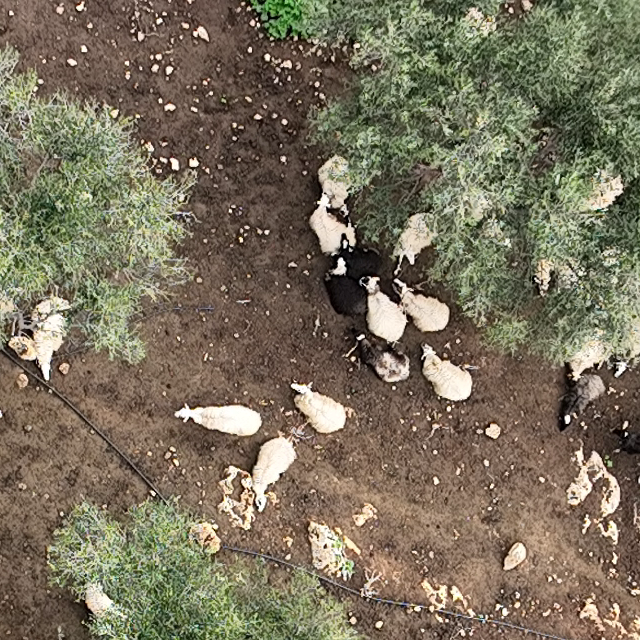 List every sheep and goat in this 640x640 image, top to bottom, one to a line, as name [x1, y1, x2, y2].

sheep [455, 4, 494, 47]
sheep [317, 154, 357, 217]
sheep [564, 167, 621, 213]
sheep [311, 193, 356, 254]
sheep [392, 210, 440, 276]
sheep [340, 236, 382, 277]
sheep [323, 260, 369, 315]
sheep [0, 267, 15, 319]
sheep [359, 277, 409, 340]
sheep [392, 278, 451, 334]
sheep [33, 298, 70, 383]
sheep [613, 314, 639, 375]
sheep [350, 329, 412, 383]
sheep [569, 329, 613, 379]
sheep [419, 341, 474, 401]
sheep [0, 357, 5, 421]
sheep [556, 373, 604, 430]
sheep [289, 383, 347, 434]
sheep [173, 403, 263, 439]
sheep [611, 427, 639, 456]
sheep [252, 436, 296, 513]
sheep [81, 582, 128, 620]